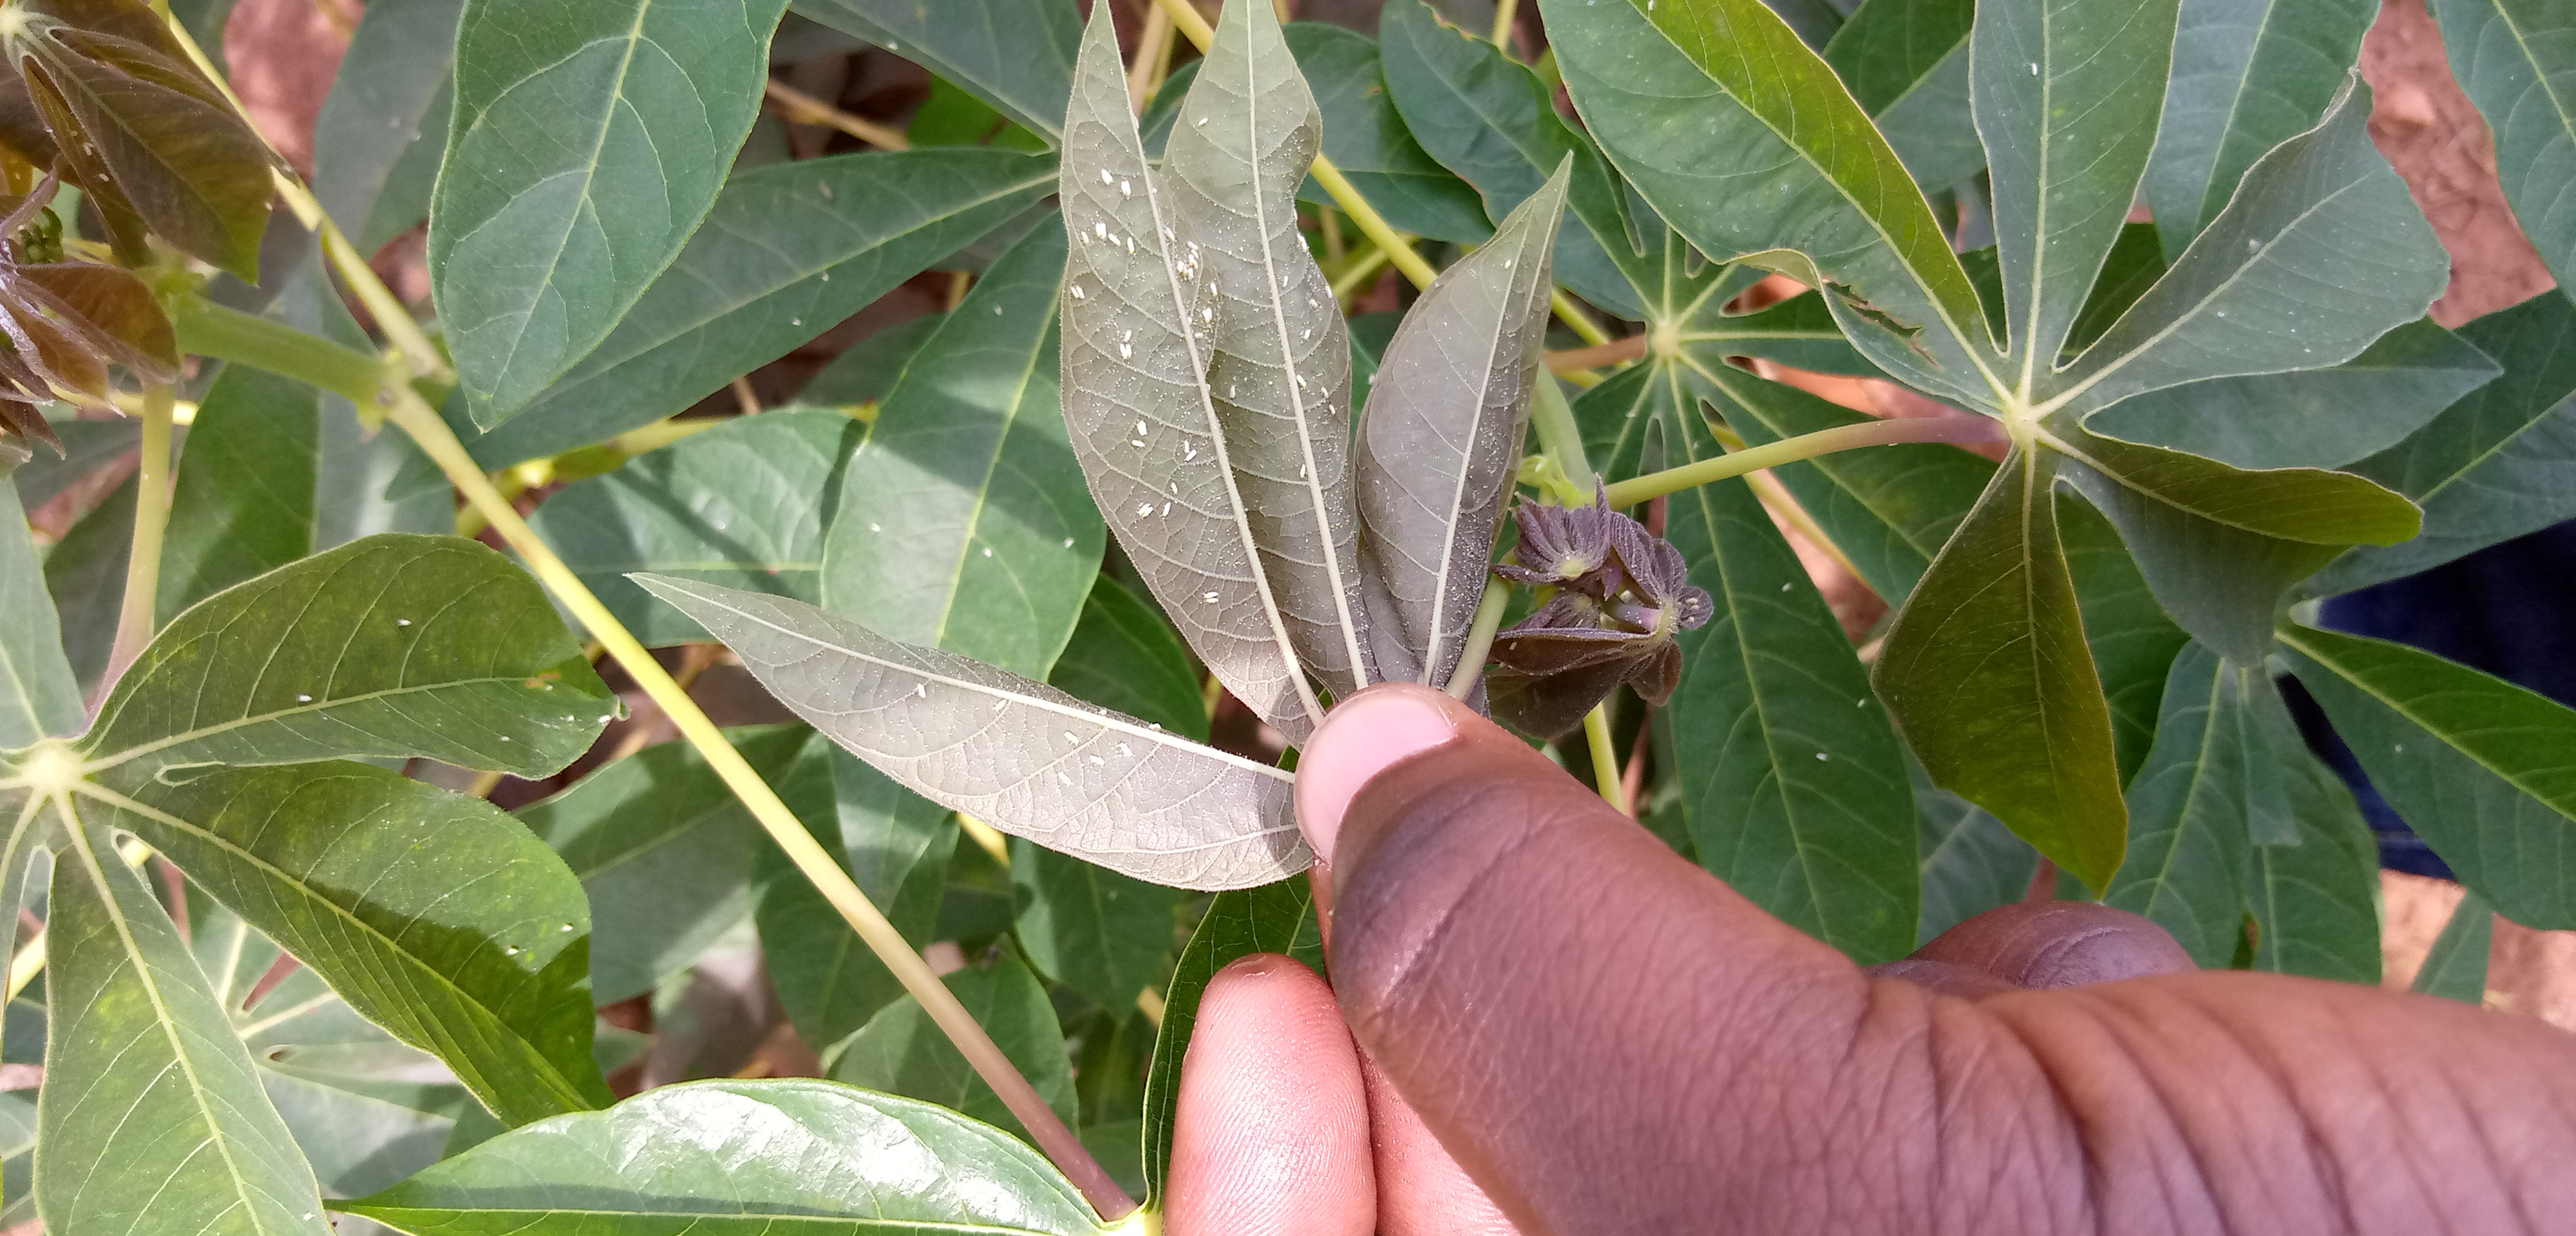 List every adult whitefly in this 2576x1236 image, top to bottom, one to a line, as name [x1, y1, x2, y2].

whitefly [1195, 115, 1211, 128]
whitefly [1101, 169, 1115, 183]
whitefly [1101, 174, 1110, 186]
whitefly [1119, 180, 1127, 196]
whitefly [1125, 180, 1133, 198]
whitefly [1095, 221, 1103, 238]
whitefly [1100, 222, 1107, 242]
whitefly [1163, 227, 1178, 244]
whitefly [1081, 230, 1091, 246]
whitefly [1108, 232, 1122, 247]
whitefly [1296, 232, 1305, 243]
whitefly [1126, 236, 1136, 255]
whitefly [1185, 240, 1200, 251]
whitefly [1300, 241, 1311, 254]
whitefly [1191, 248, 1200, 261]
whitefly [1188, 254, 1197, 266]
whitefly [1503, 257, 1513, 272]
whitefly [1177, 259, 1184, 274]
whitefly [1193, 259, 1200, 270]
whitefly [1188, 267, 1198, 277]
whitefly [1281, 274, 1291, 290]
whitefly [1208, 281, 1221, 297]
whitefly [1323, 283, 1334, 301]
whitefly [1076, 285, 1086, 301]
whitefly [1070, 285, 1080, 299]
whitefly [1309, 297, 1320, 310]
whitefly [1207, 306, 1216, 321]
whitefly [1202, 309, 1210, 324]
whitefly [1302, 328, 1312, 341]
whitefly [1123, 329, 1133, 342]
whitefly [1193, 331, 1204, 339]
whitefly [1119, 342, 1129, 360]
whitefly [1126, 342, 1134, 360]
whitefly [1296, 373, 1308, 390]
whitefly [1205, 383, 1212, 394]
whitefly [1228, 384, 1237, 400]
whitefly [1320, 386, 1330, 398]
whitefly [1328, 403, 1338, 417]
whitefly [1141, 420, 1149, 436]
whitefly [1137, 422, 1144, 436]
whitefly [1131, 438, 1148, 449]
whitefly [1182, 438, 1191, 454]
whitefly [1184, 449, 1198, 462]
whitefly [1299, 462, 1307, 480]
whitefly [1170, 480, 1180, 496]
whitefly [1160, 500, 1173, 520]
whitefly [1137, 501, 1151, 516]
whitefly [1142, 505, 1155, 519]
whitefly [1063, 535, 1076, 552]
whitefly [1202, 590, 1219, 599]
whitefly [1204, 597, 1220, 604]
whitefly [395, 616, 415, 630]
whitefly [1508, 641, 1518, 652]
whitefly [915, 680, 929, 701]
whitefly [296, 693, 317, 704]
whitefly [992, 698, 1009, 714]
whitefly [597, 714, 612, 726]
whitefly [1146, 721, 1164, 733]
whitefly [1063, 729, 1081, 747]
whitefly [1118, 740, 1135, 760]
whitefly [1088, 754, 1106, 767]
whitefly [1056, 769, 1074, 789]